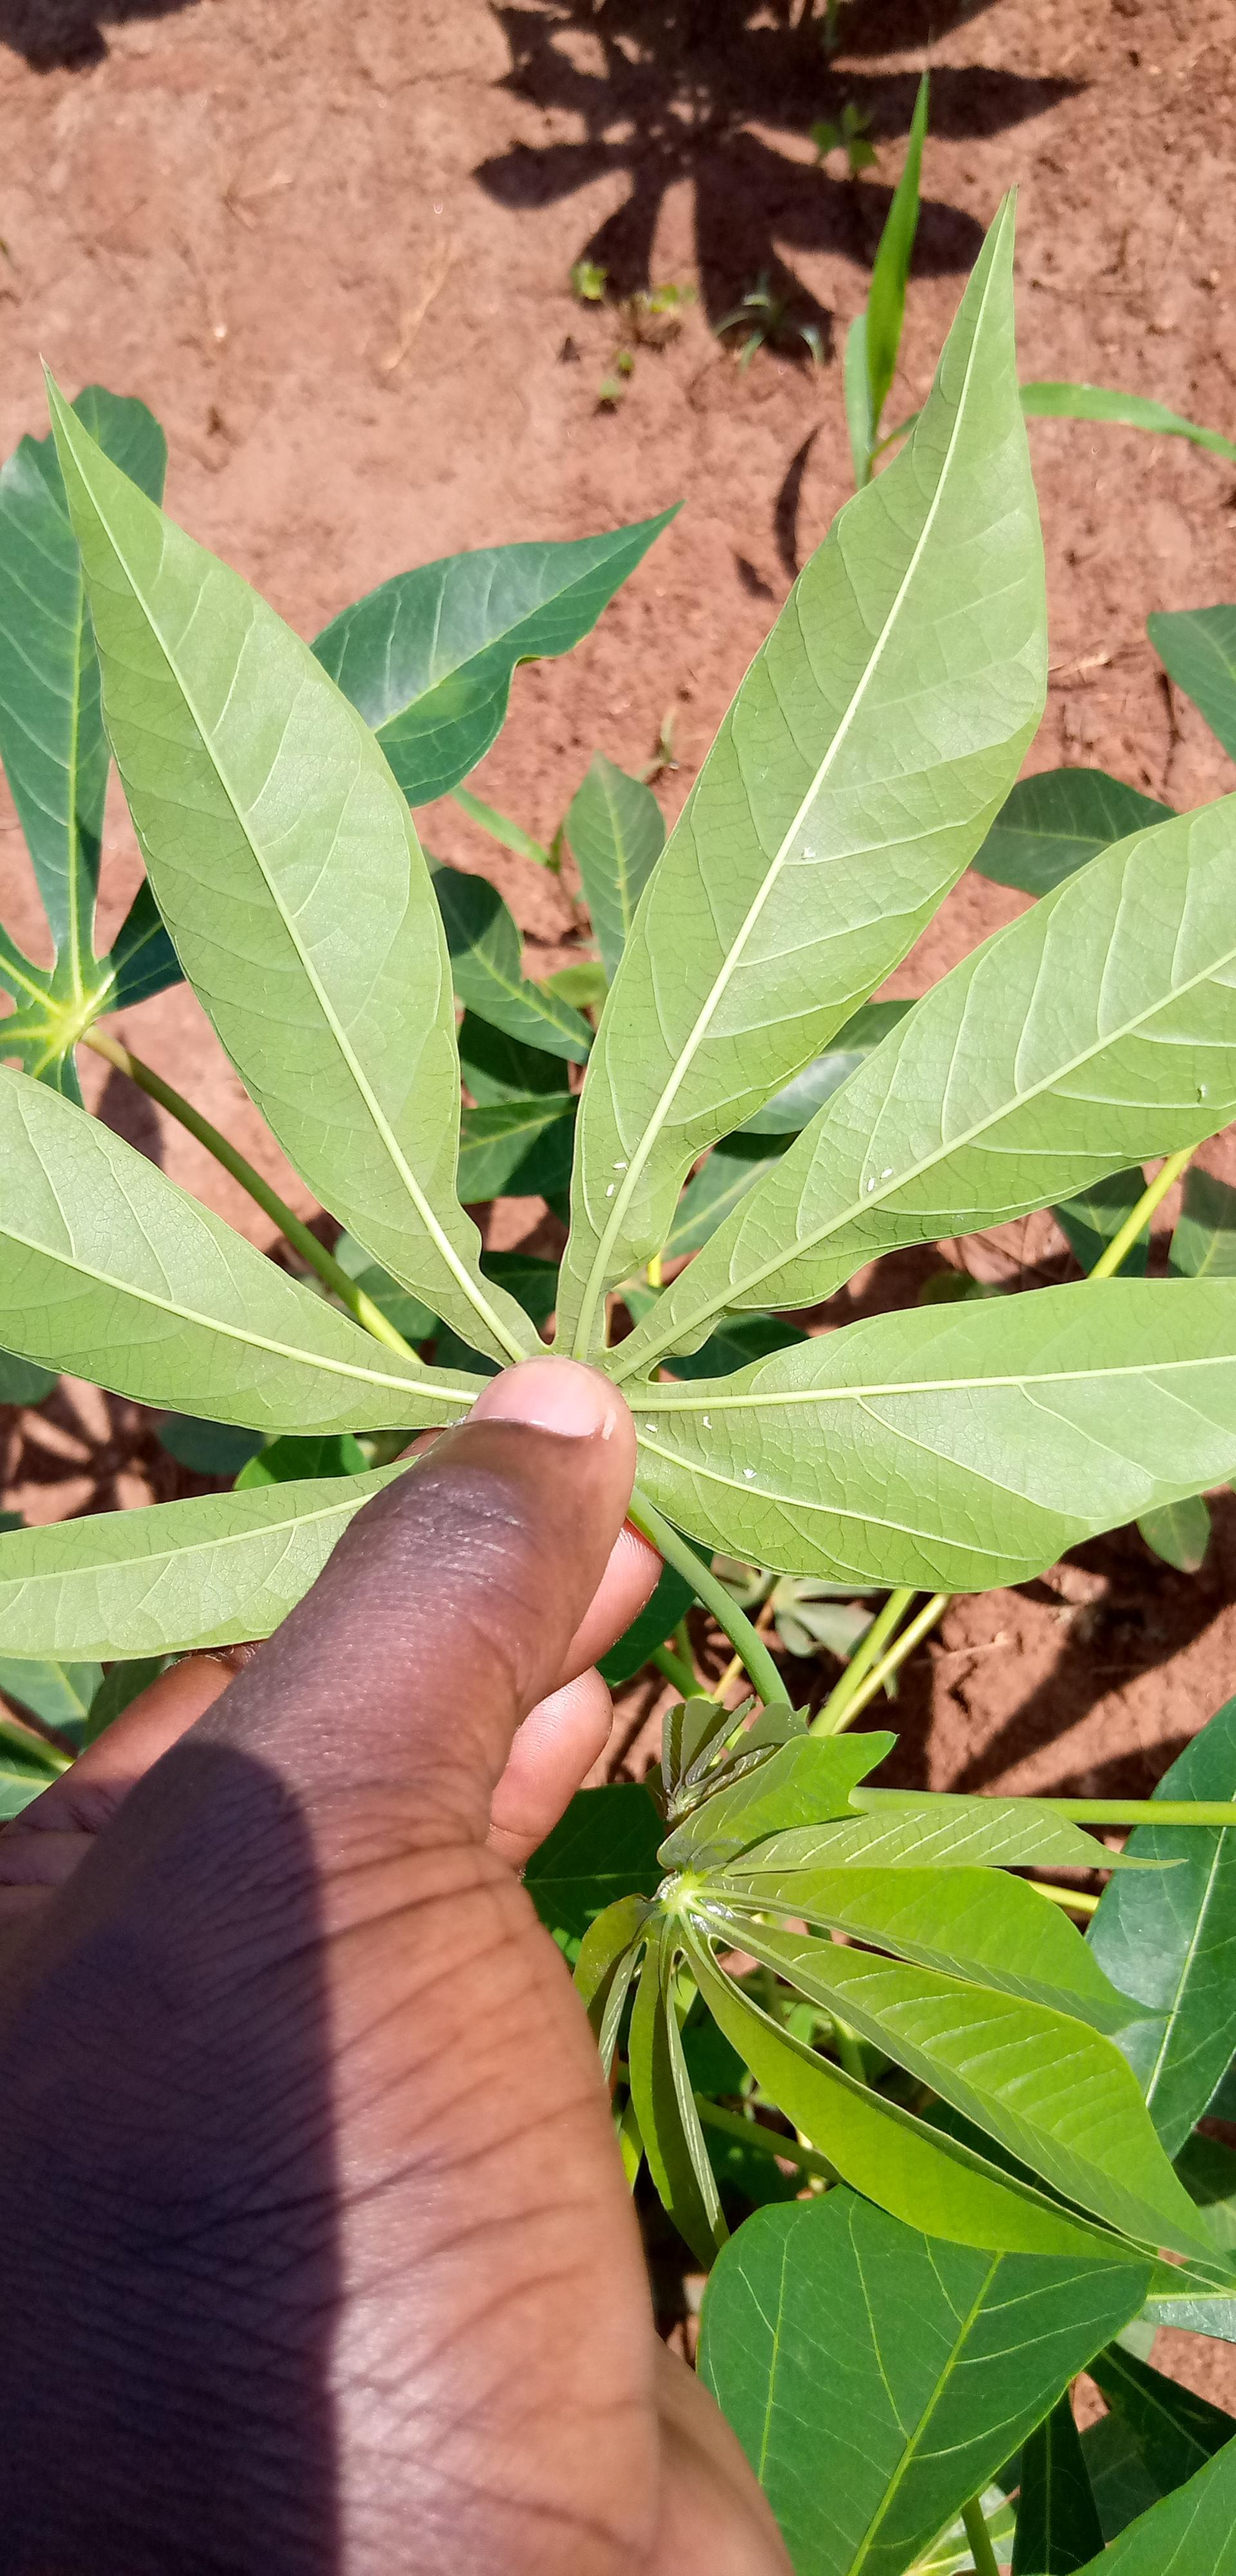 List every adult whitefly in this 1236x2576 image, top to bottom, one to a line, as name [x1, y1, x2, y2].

whitefly [800, 844, 821, 866]
whitefly [1196, 1079, 1210, 1103]
whitefly [612, 1159, 626, 1173]
whitefly [880, 1168, 894, 1180]
whitefly [865, 1177, 877, 1192]
whitefly [604, 1184, 617, 1197]
whitefly [700, 1415, 711, 1430]
whitefly [643, 1421, 659, 1434]
whitefly [739, 1465, 757, 1484]